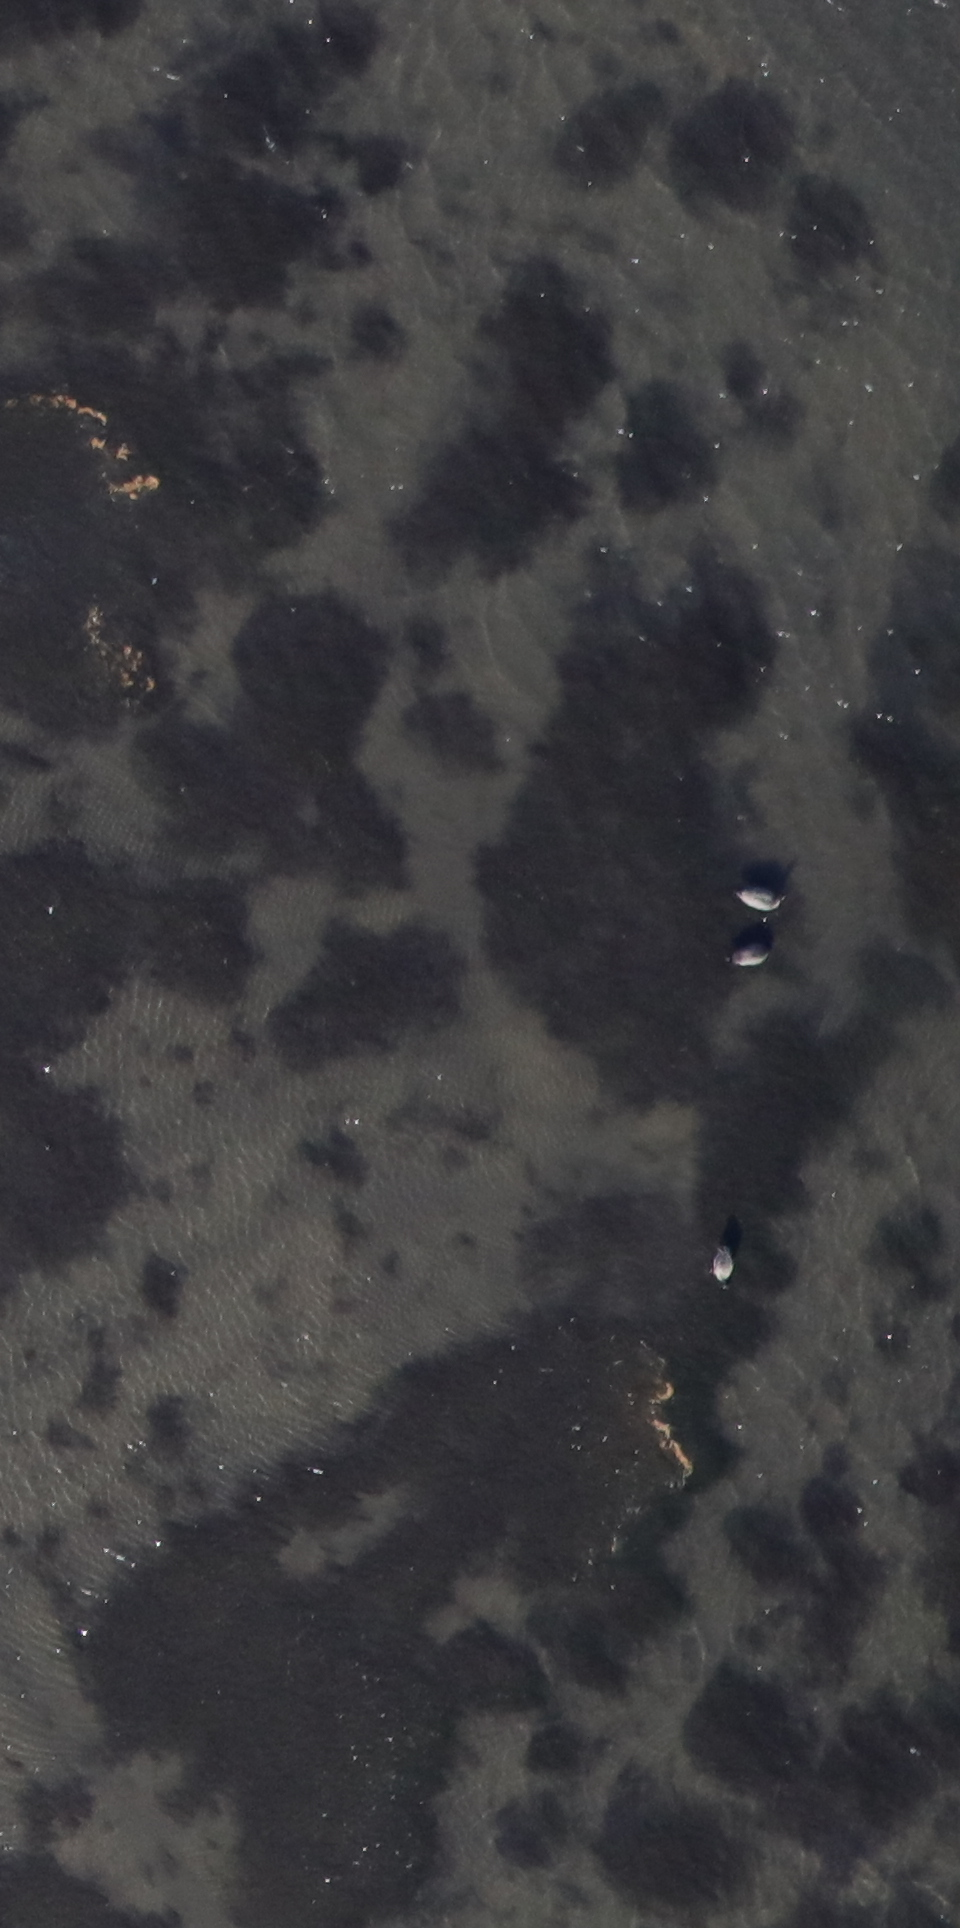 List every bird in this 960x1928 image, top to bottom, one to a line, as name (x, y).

Canada goose (759, 897)
Canada goose (747, 954)
Canada goose (721, 1263)